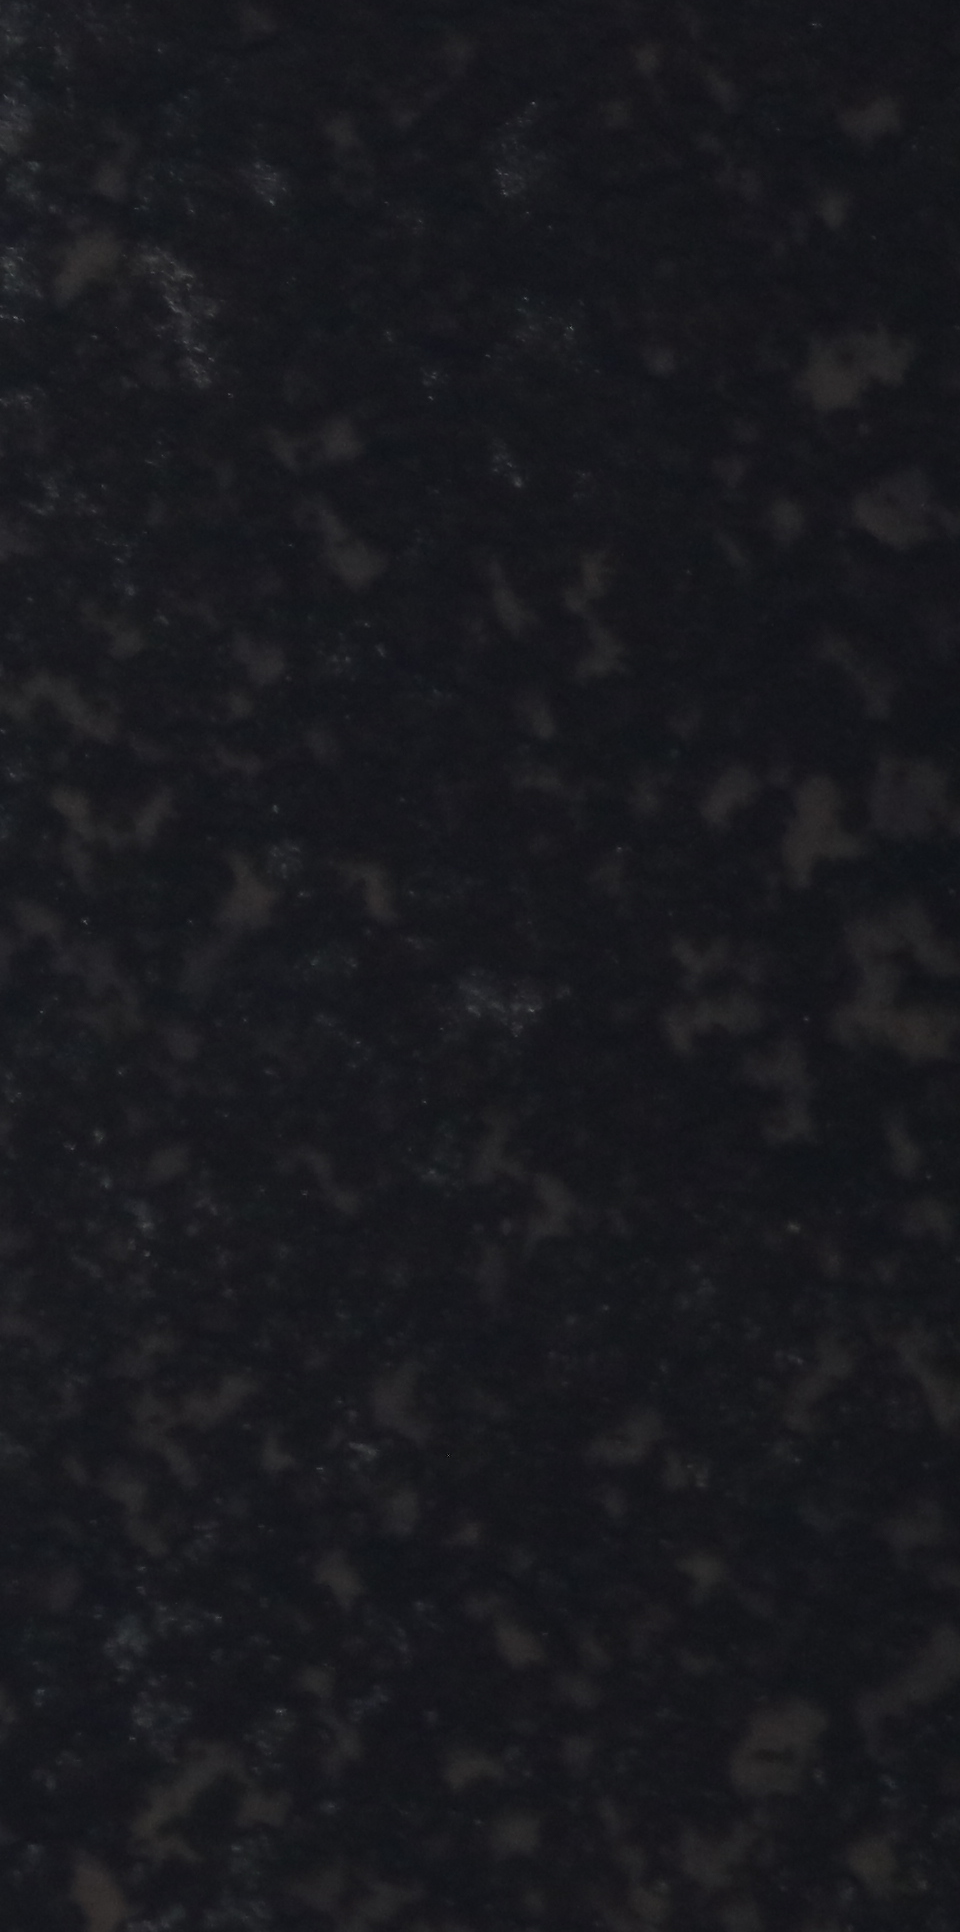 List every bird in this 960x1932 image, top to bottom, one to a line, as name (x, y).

None